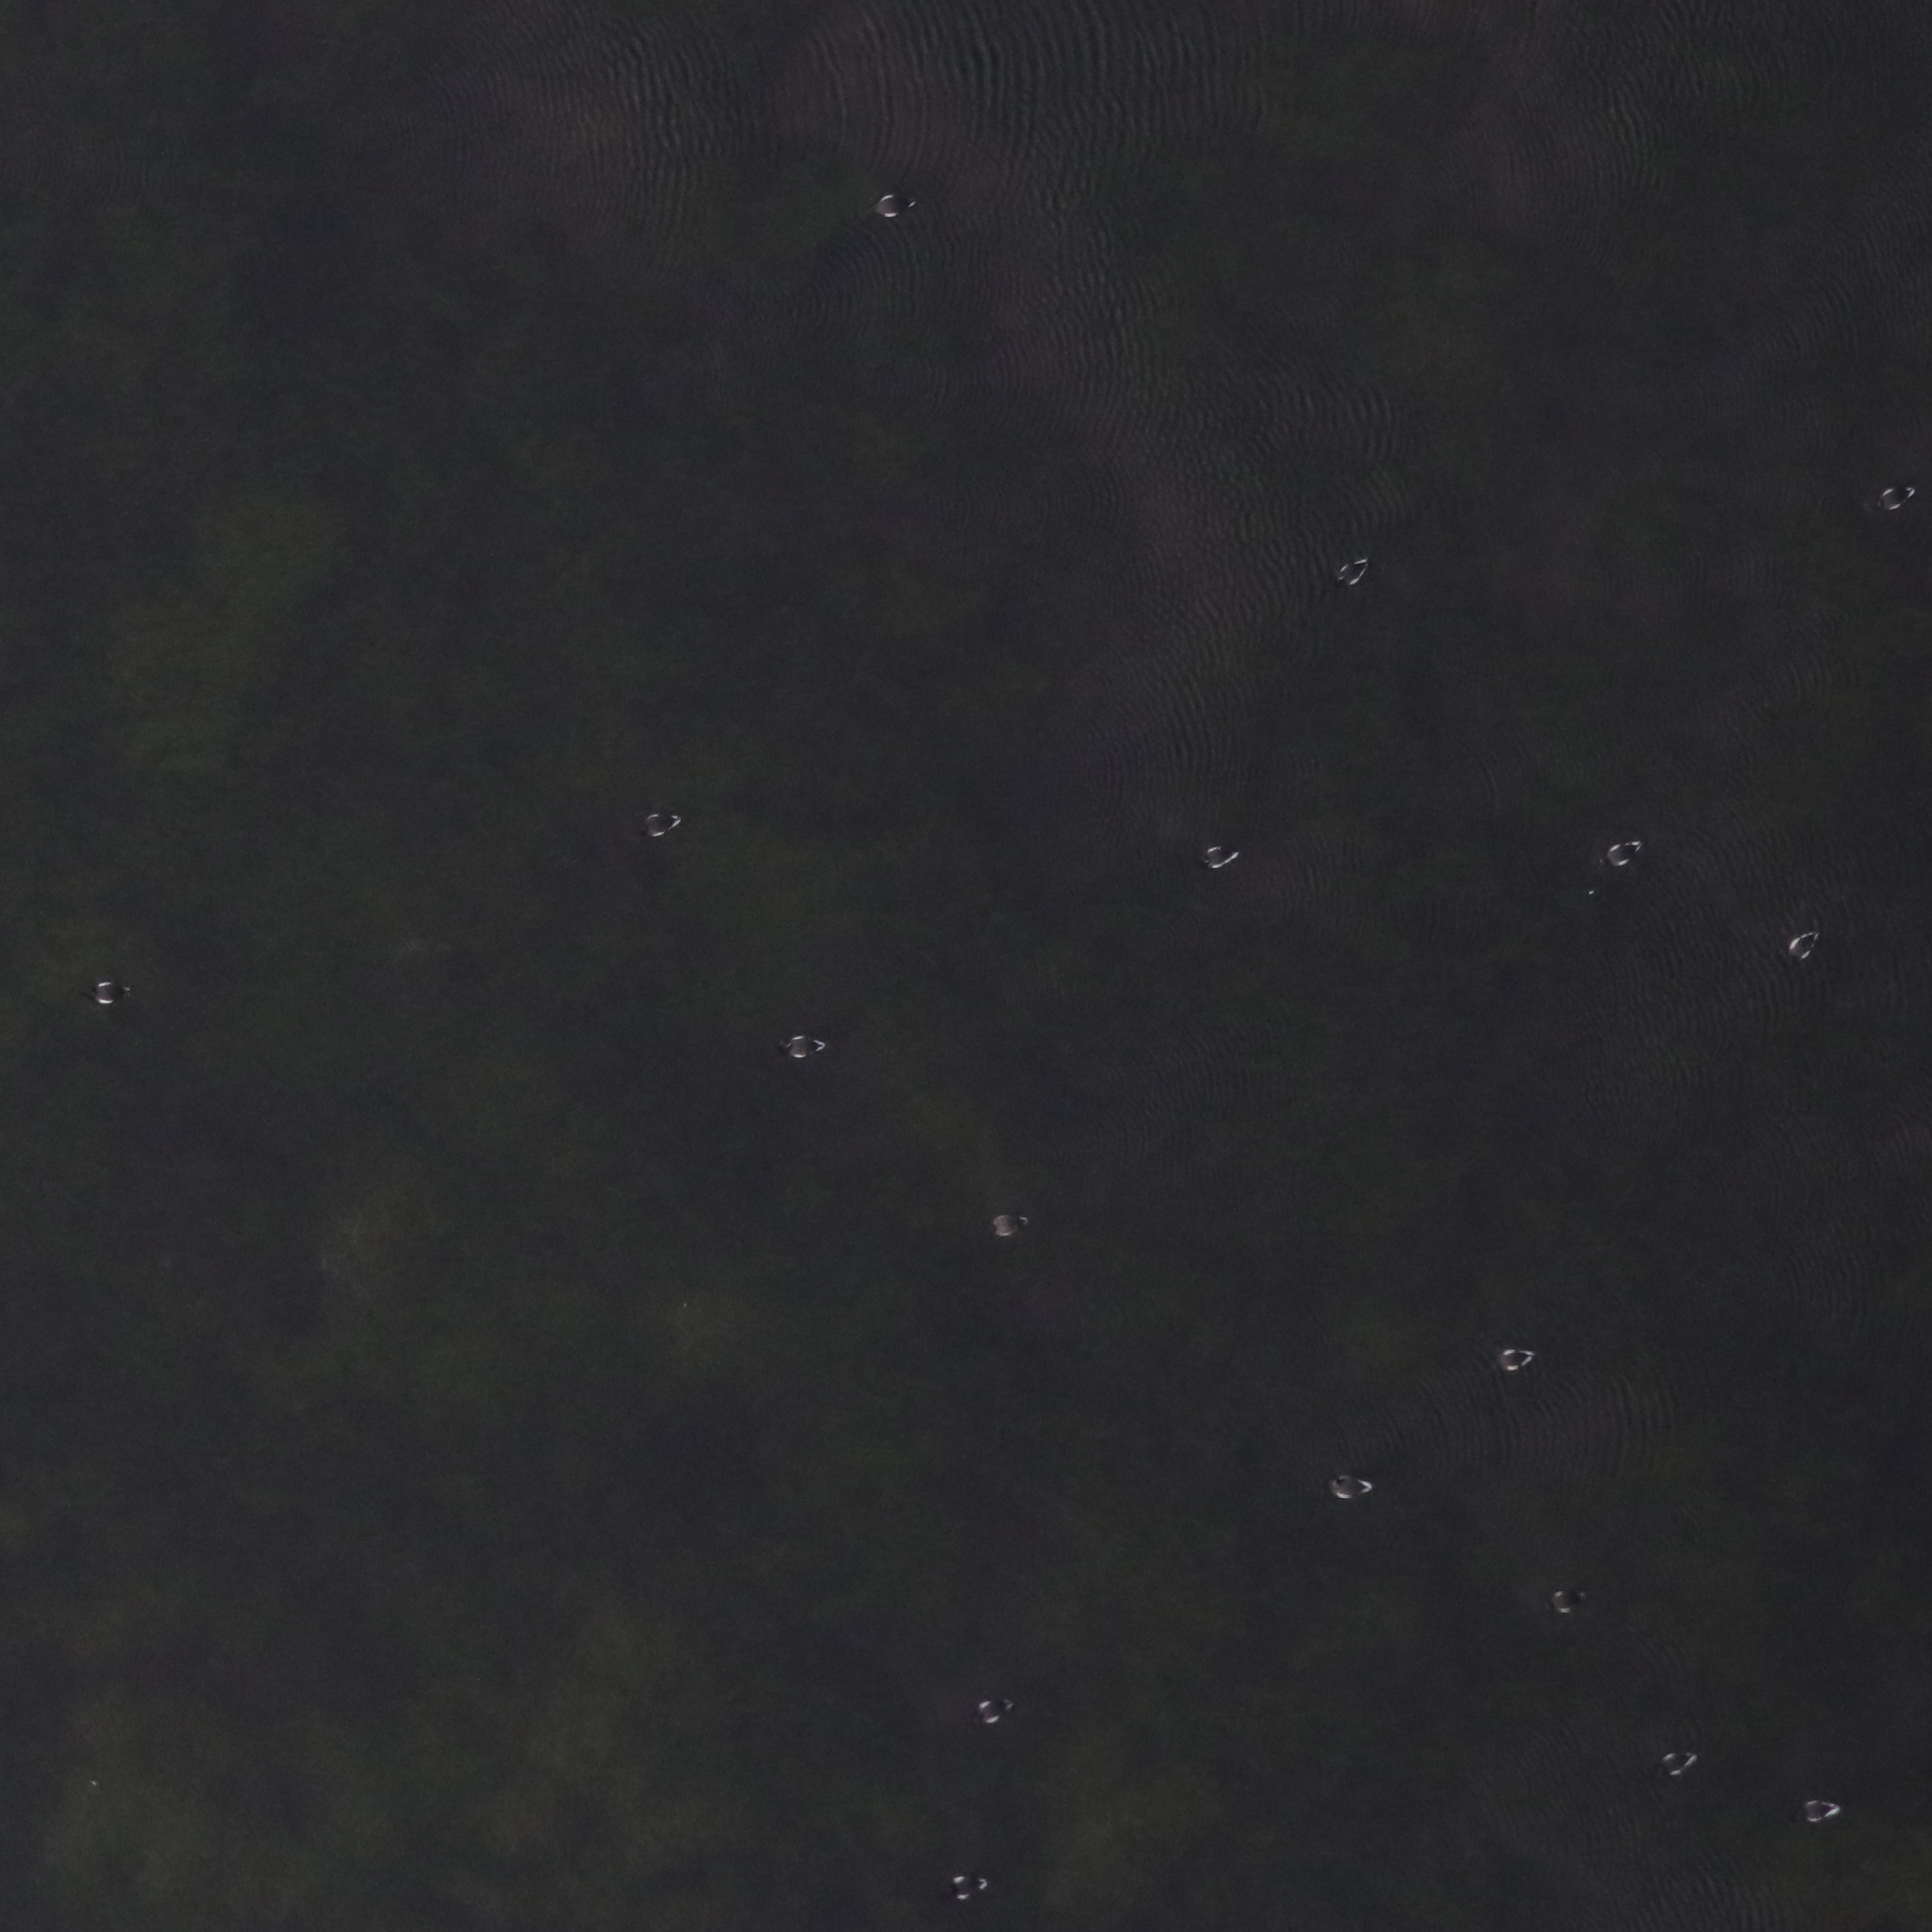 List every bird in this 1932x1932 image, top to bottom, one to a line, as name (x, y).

brant (891, 205)
brant (1896, 497)
brant (1352, 575)
brant (659, 825)
brant (1619, 853)
brant (1216, 856)
brant (1801, 946)
brant (106, 993)
brant (800, 1046)
brant (1005, 1225)
brant (1515, 1360)
brant (1350, 1486)
brant (1564, 1600)
brant (988, 1712)
brant (1676, 1764)
brant (1818, 1812)
brant (961, 1882)